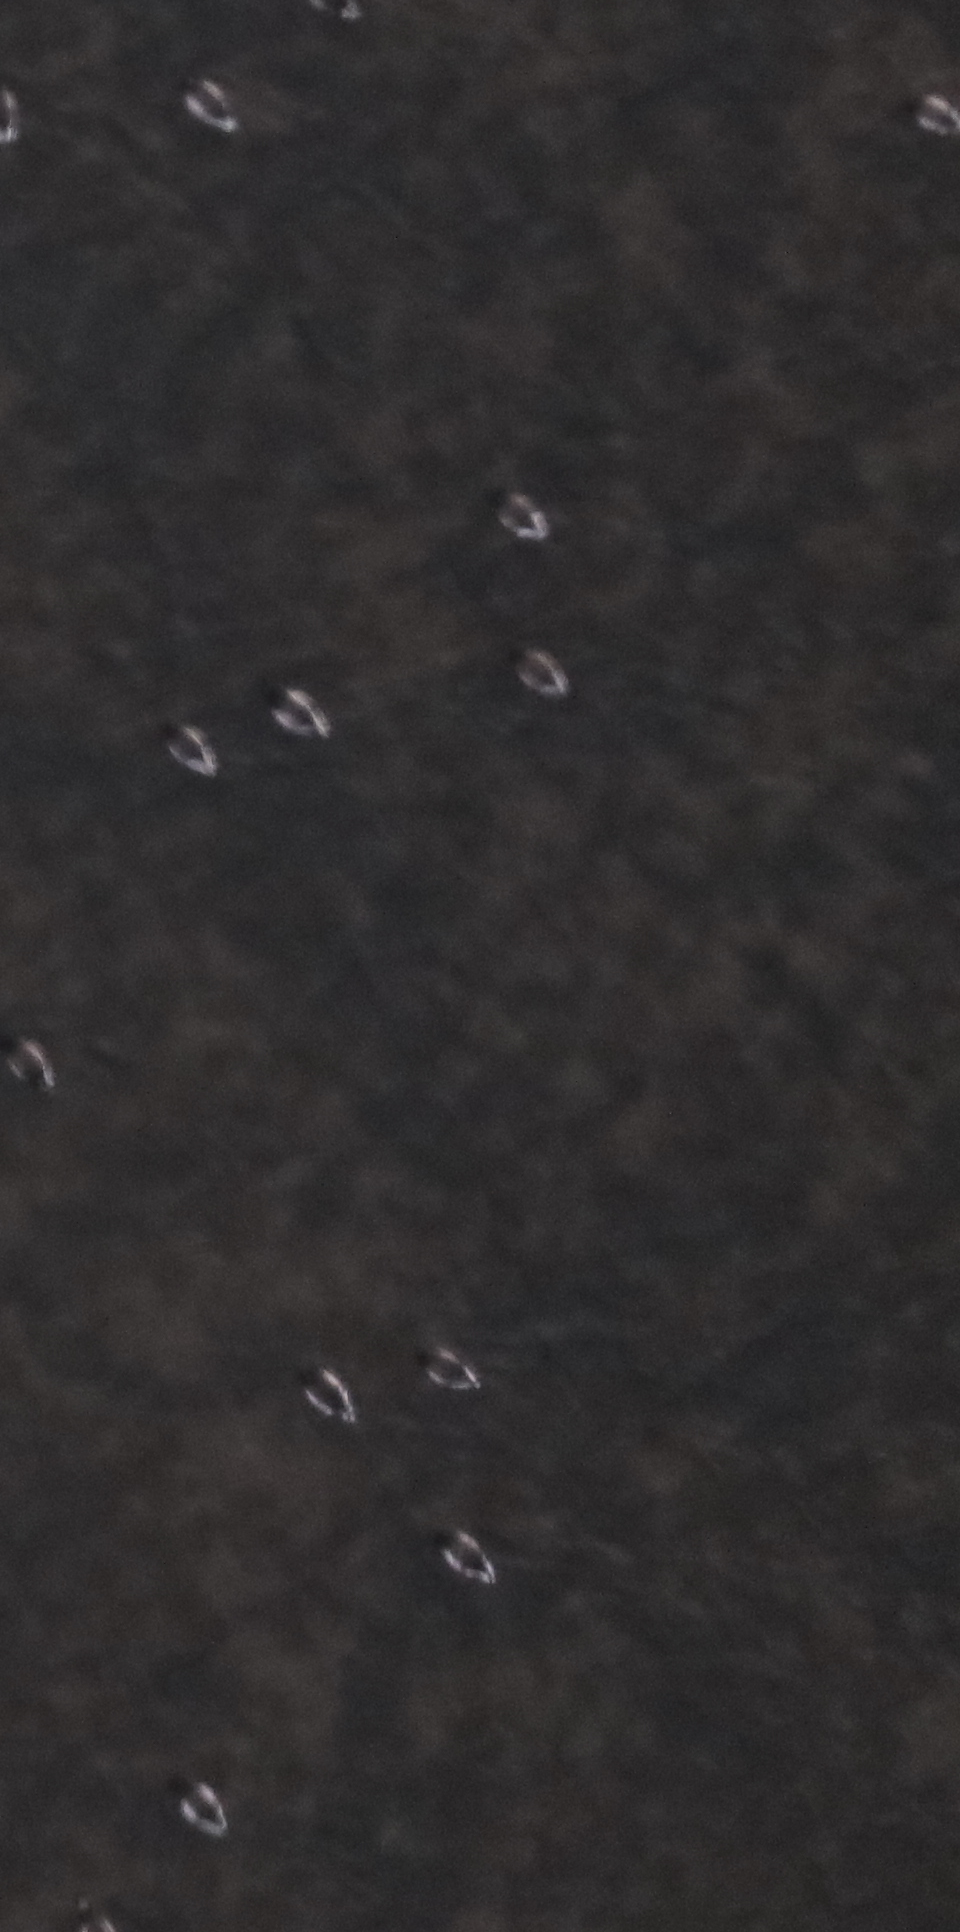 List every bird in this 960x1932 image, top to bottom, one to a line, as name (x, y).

brant (209, 105)
brant (935, 114)
brant (518, 514)
brant (539, 671)
brant (297, 713)
brant (187, 747)
brant (25, 1063)
brant (447, 1371)
brant (327, 1394)
brant (464, 1554)
brant (198, 1808)